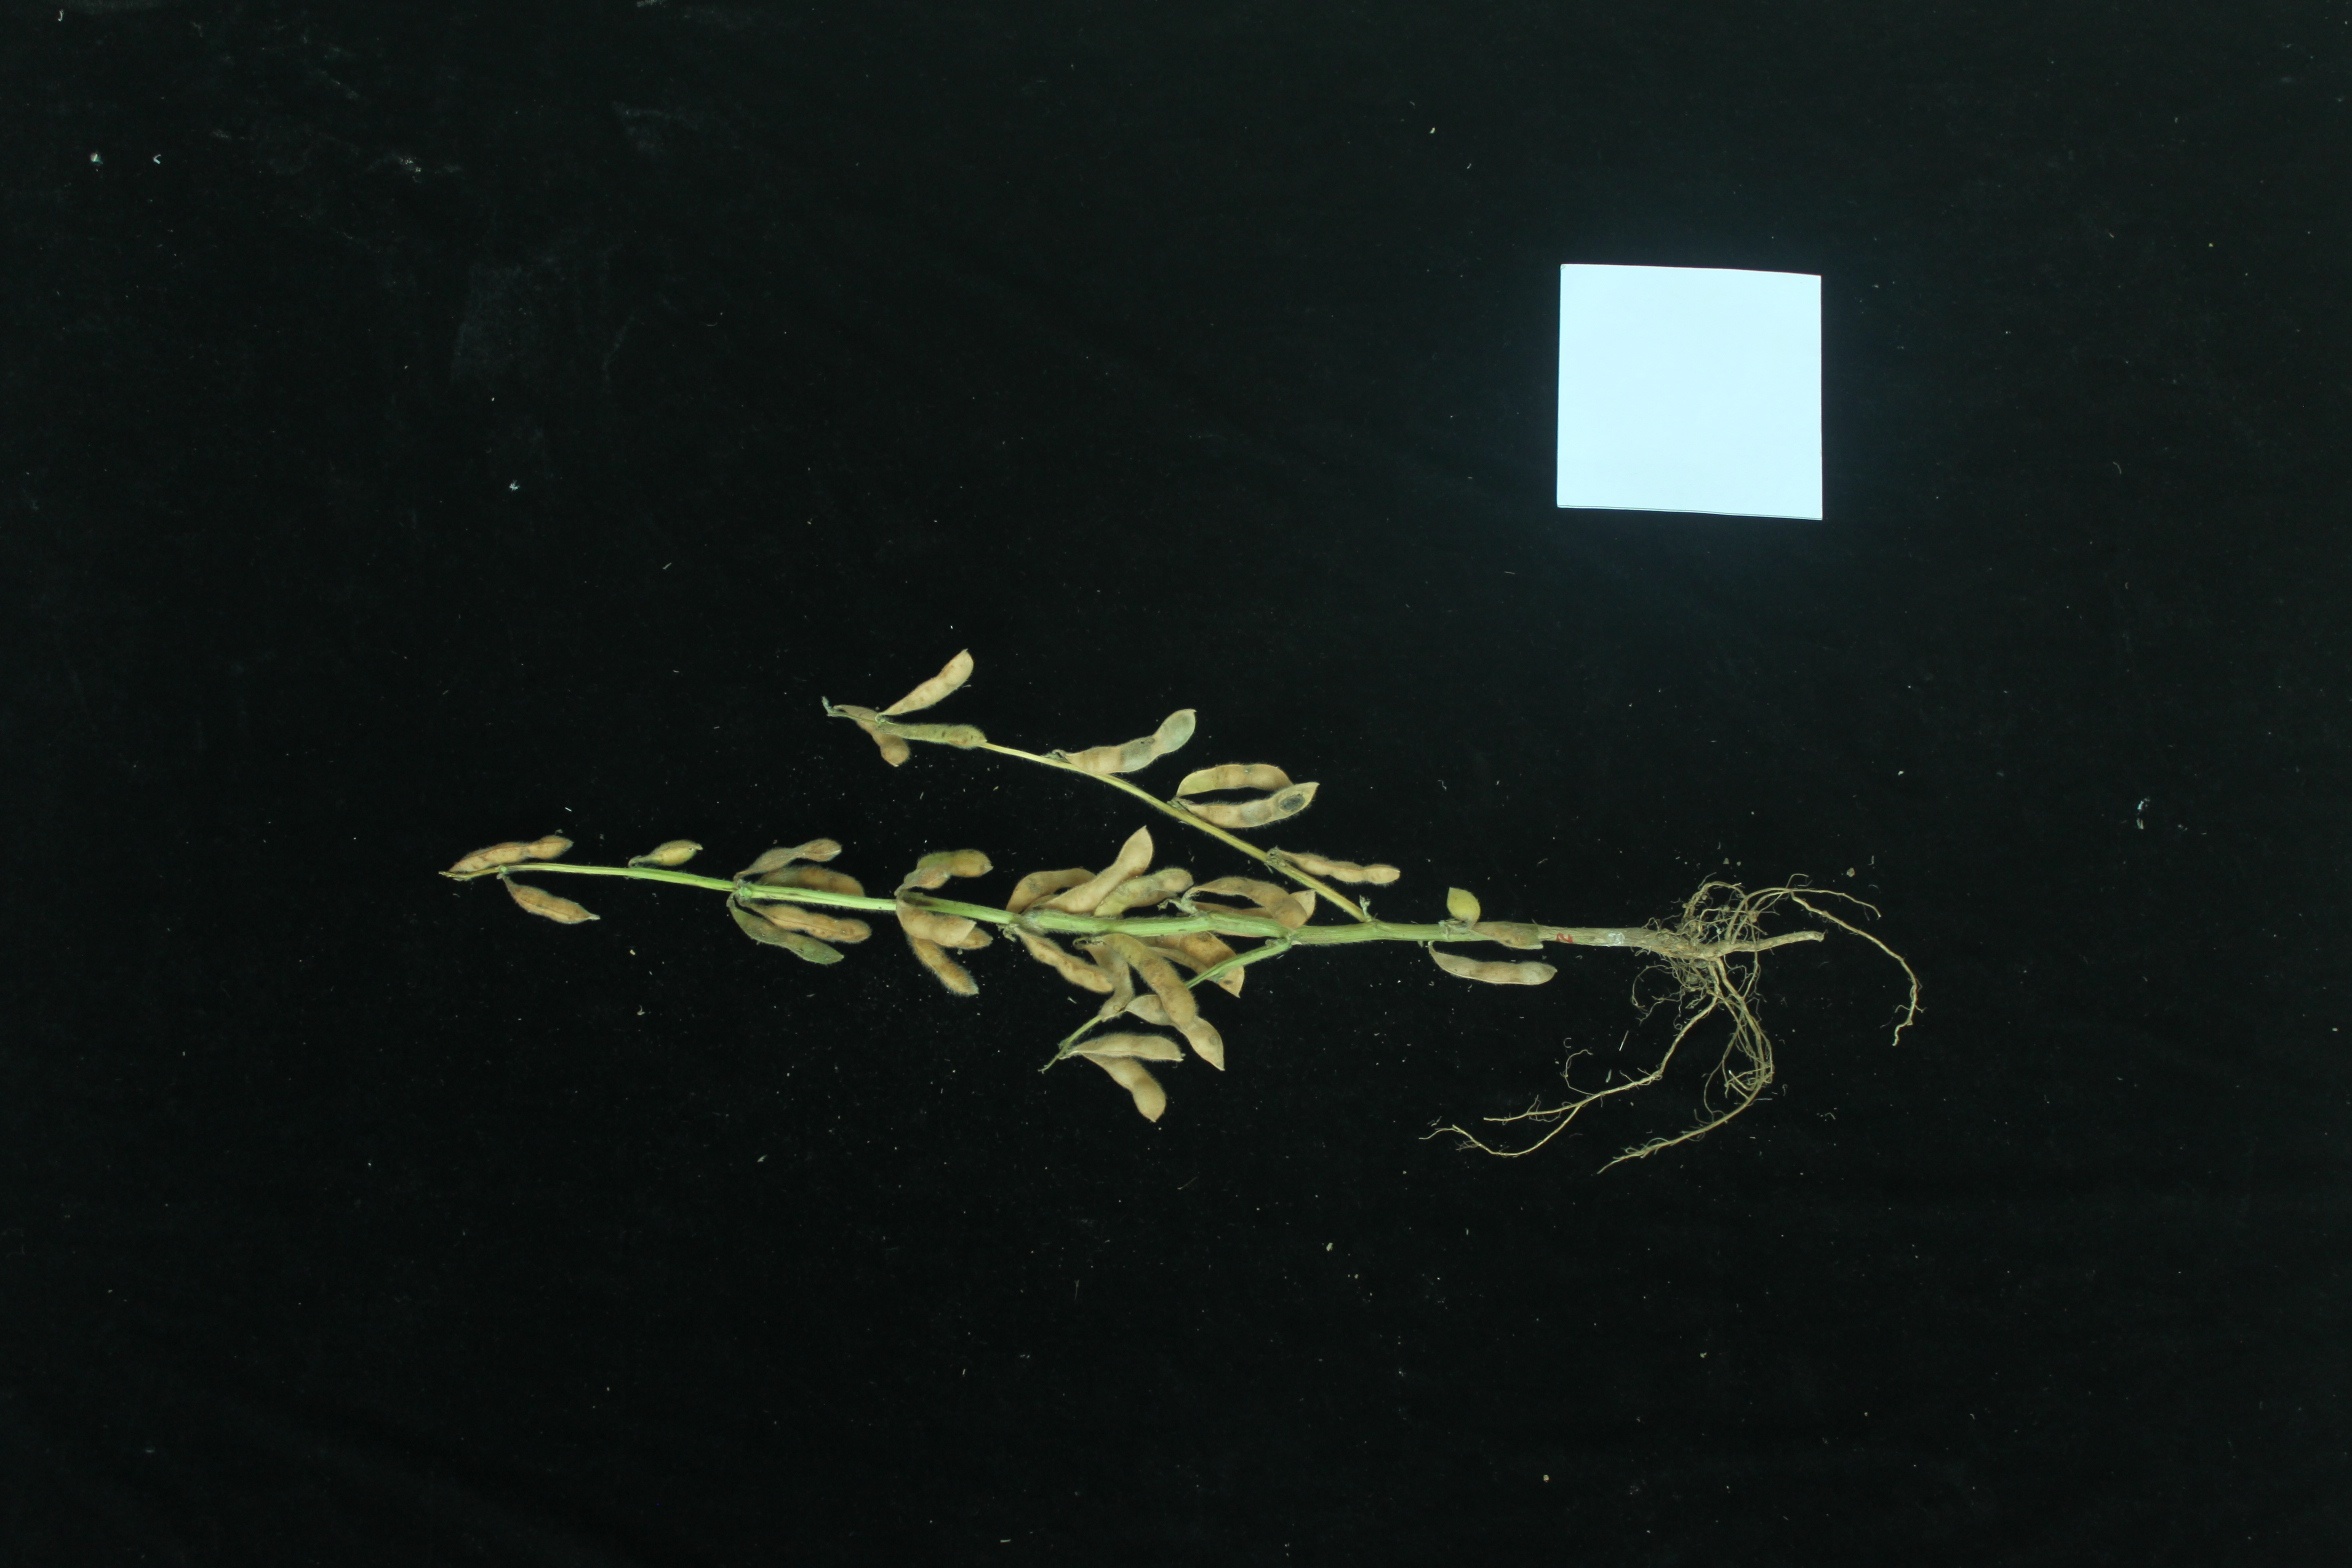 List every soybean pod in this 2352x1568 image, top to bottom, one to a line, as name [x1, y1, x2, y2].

soybean pod [879, 652, 972, 716]
soybean pod [835, 706, 909, 770]
soybean pod [1058, 710, 1195, 774]
soybean pod [872, 726, 988, 750]
soybean pod [1177, 764, 1289, 796]
soybean pod [1179, 783, 1318, 829]
soybean pod [1032, 827, 1151, 912]
soybean pod [449, 838, 574, 873]
soybean pod [740, 839, 840, 876]
soybean pod [636, 842, 700, 867]
soybean pod [896, 853, 991, 897]
soybean pod [1273, 853, 1400, 884]
soybean pod [760, 868, 862, 895]
soybean pod [1009, 870, 1095, 911]
soybean pod [1094, 871, 1192, 917]
soybean pod [1188, 877, 1306, 931]
soybean pod [503, 879, 596, 924]
soybean pod [730, 899, 844, 963]
soybean pod [896, 900, 993, 951]
soybean pod [745, 904, 870, 944]
soybean pod [1009, 924, 1121, 991]
soybean pod [1143, 932, 1243, 999]
soybean pod [1086, 934, 1195, 1029]
soybean pod [907, 938, 978, 996]
soybean pod [1428, 946, 1558, 986]
soybean pod [1125, 994, 1224, 1072]
soybean pod [1062, 1036, 1183, 1063]
soybean pod [1082, 1055, 1164, 1123]